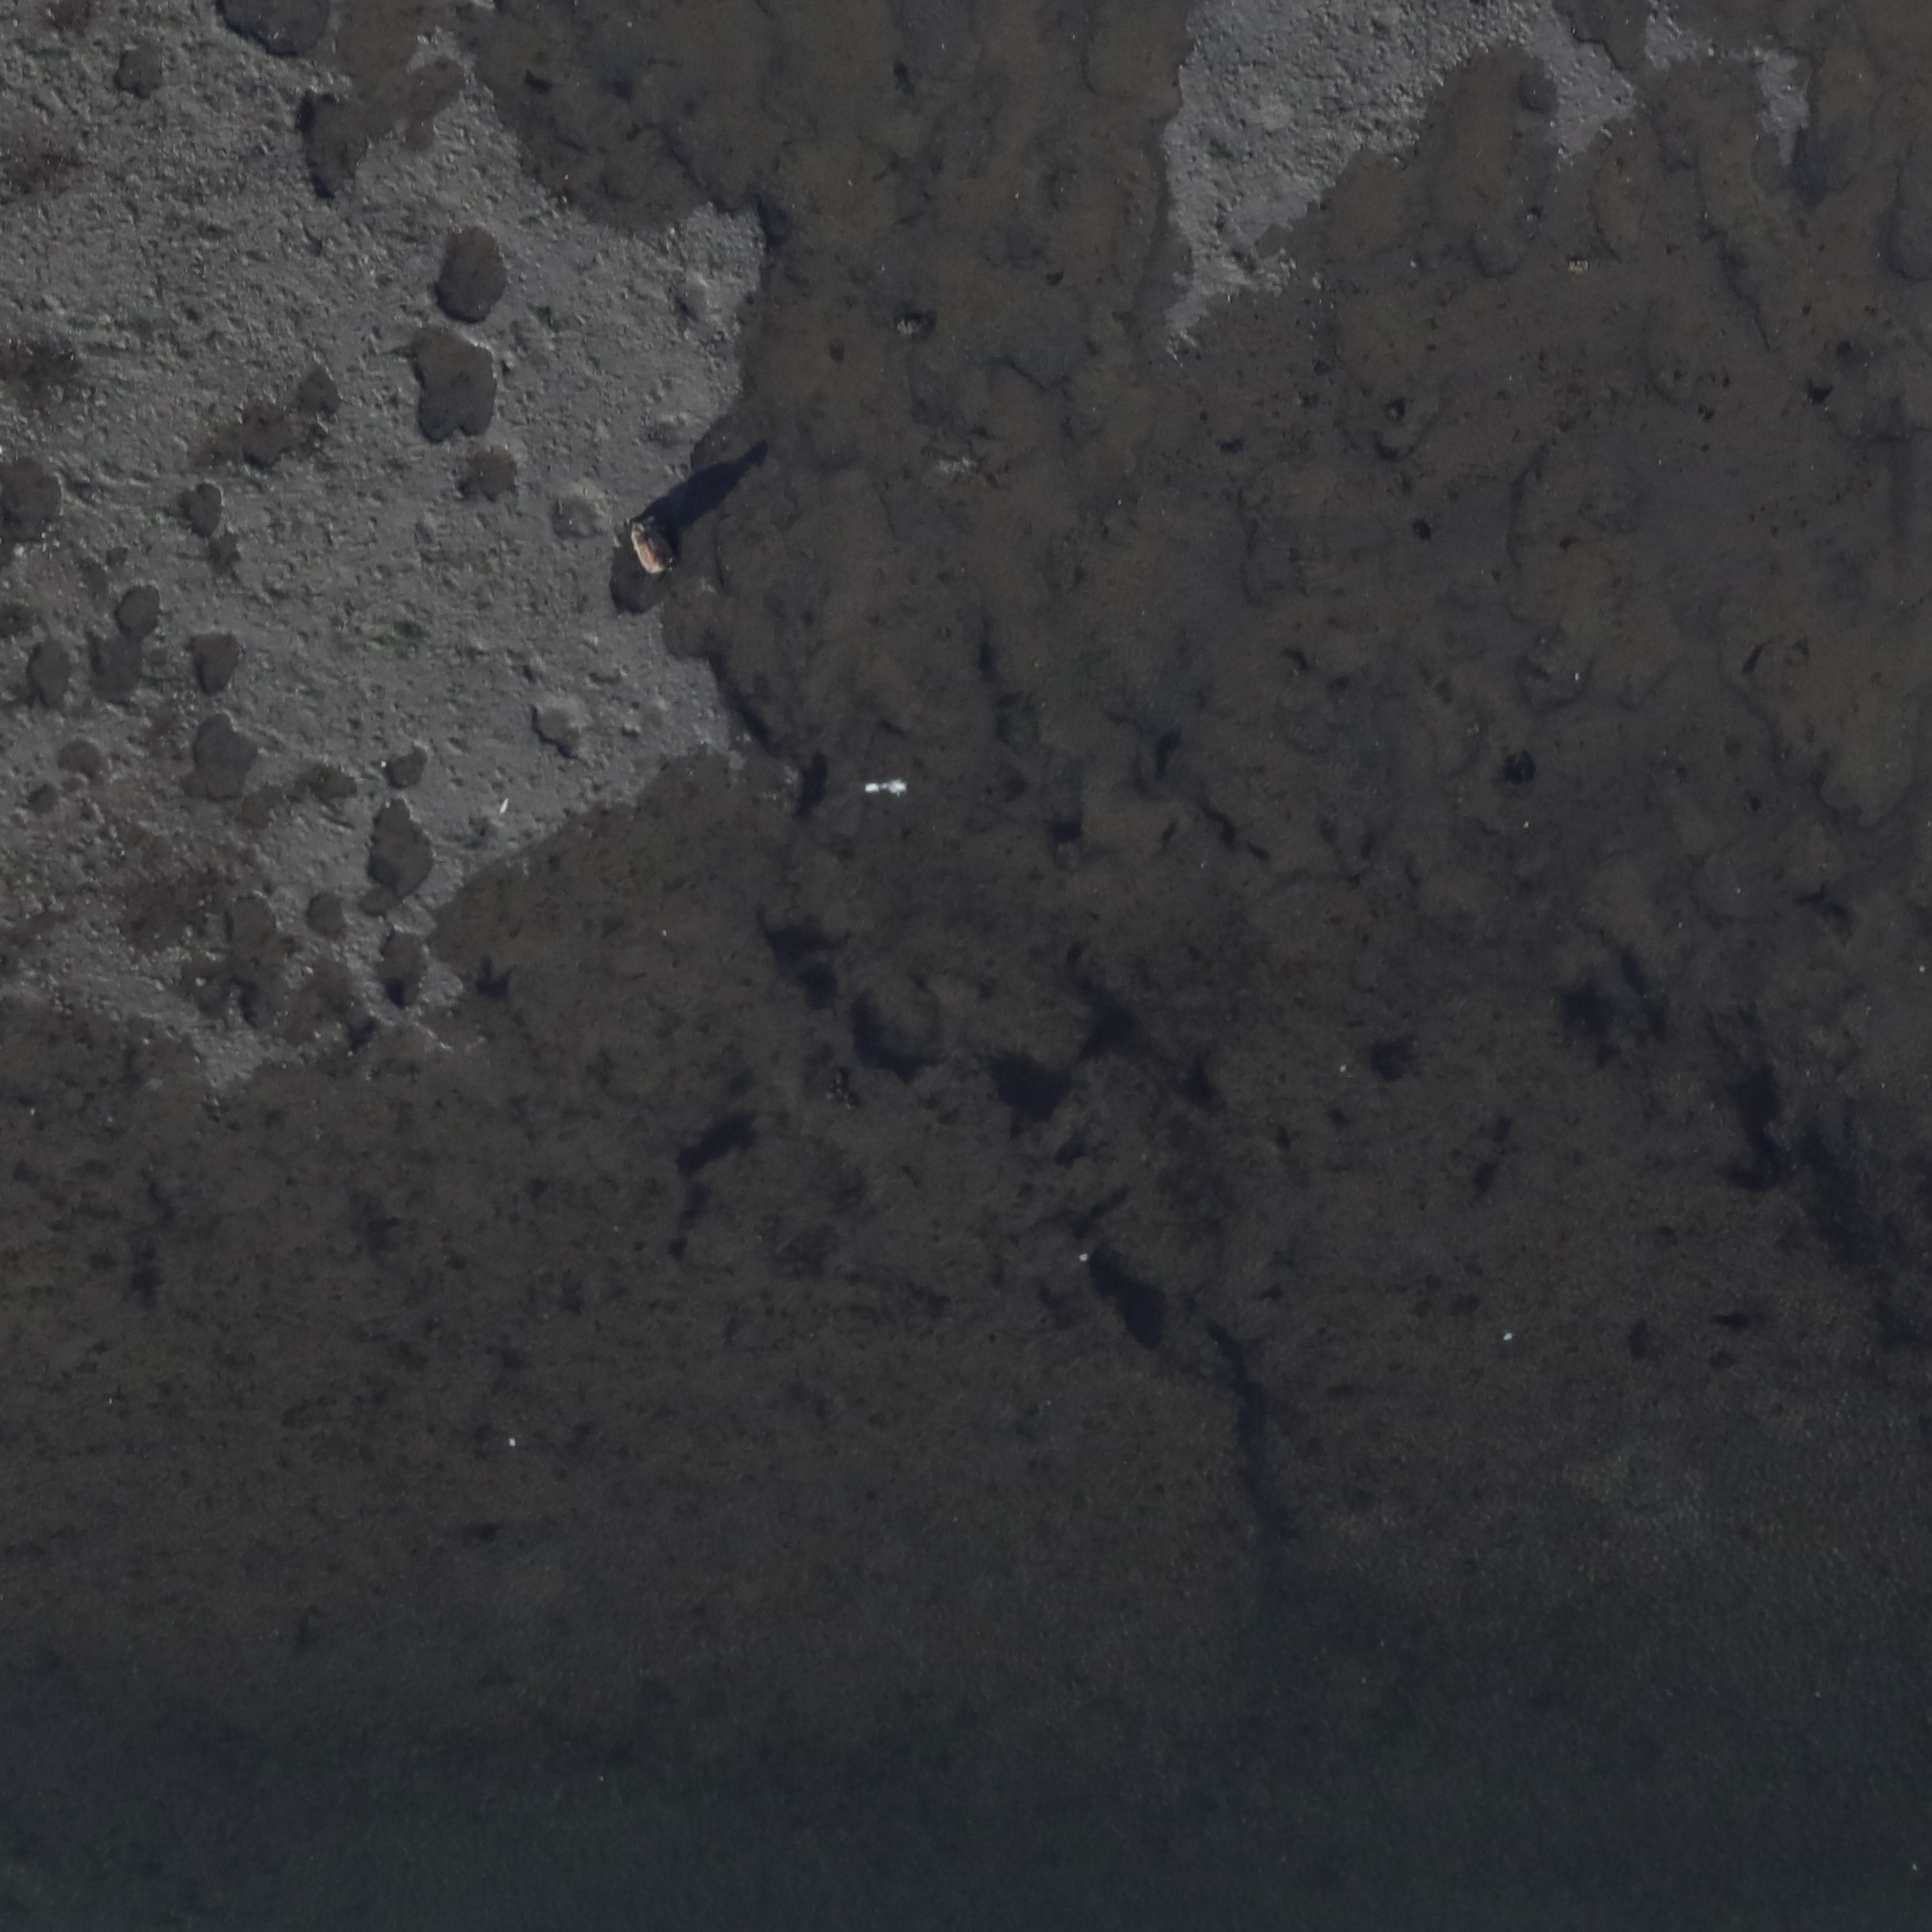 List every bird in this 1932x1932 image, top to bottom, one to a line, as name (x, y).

other bird (654, 551)